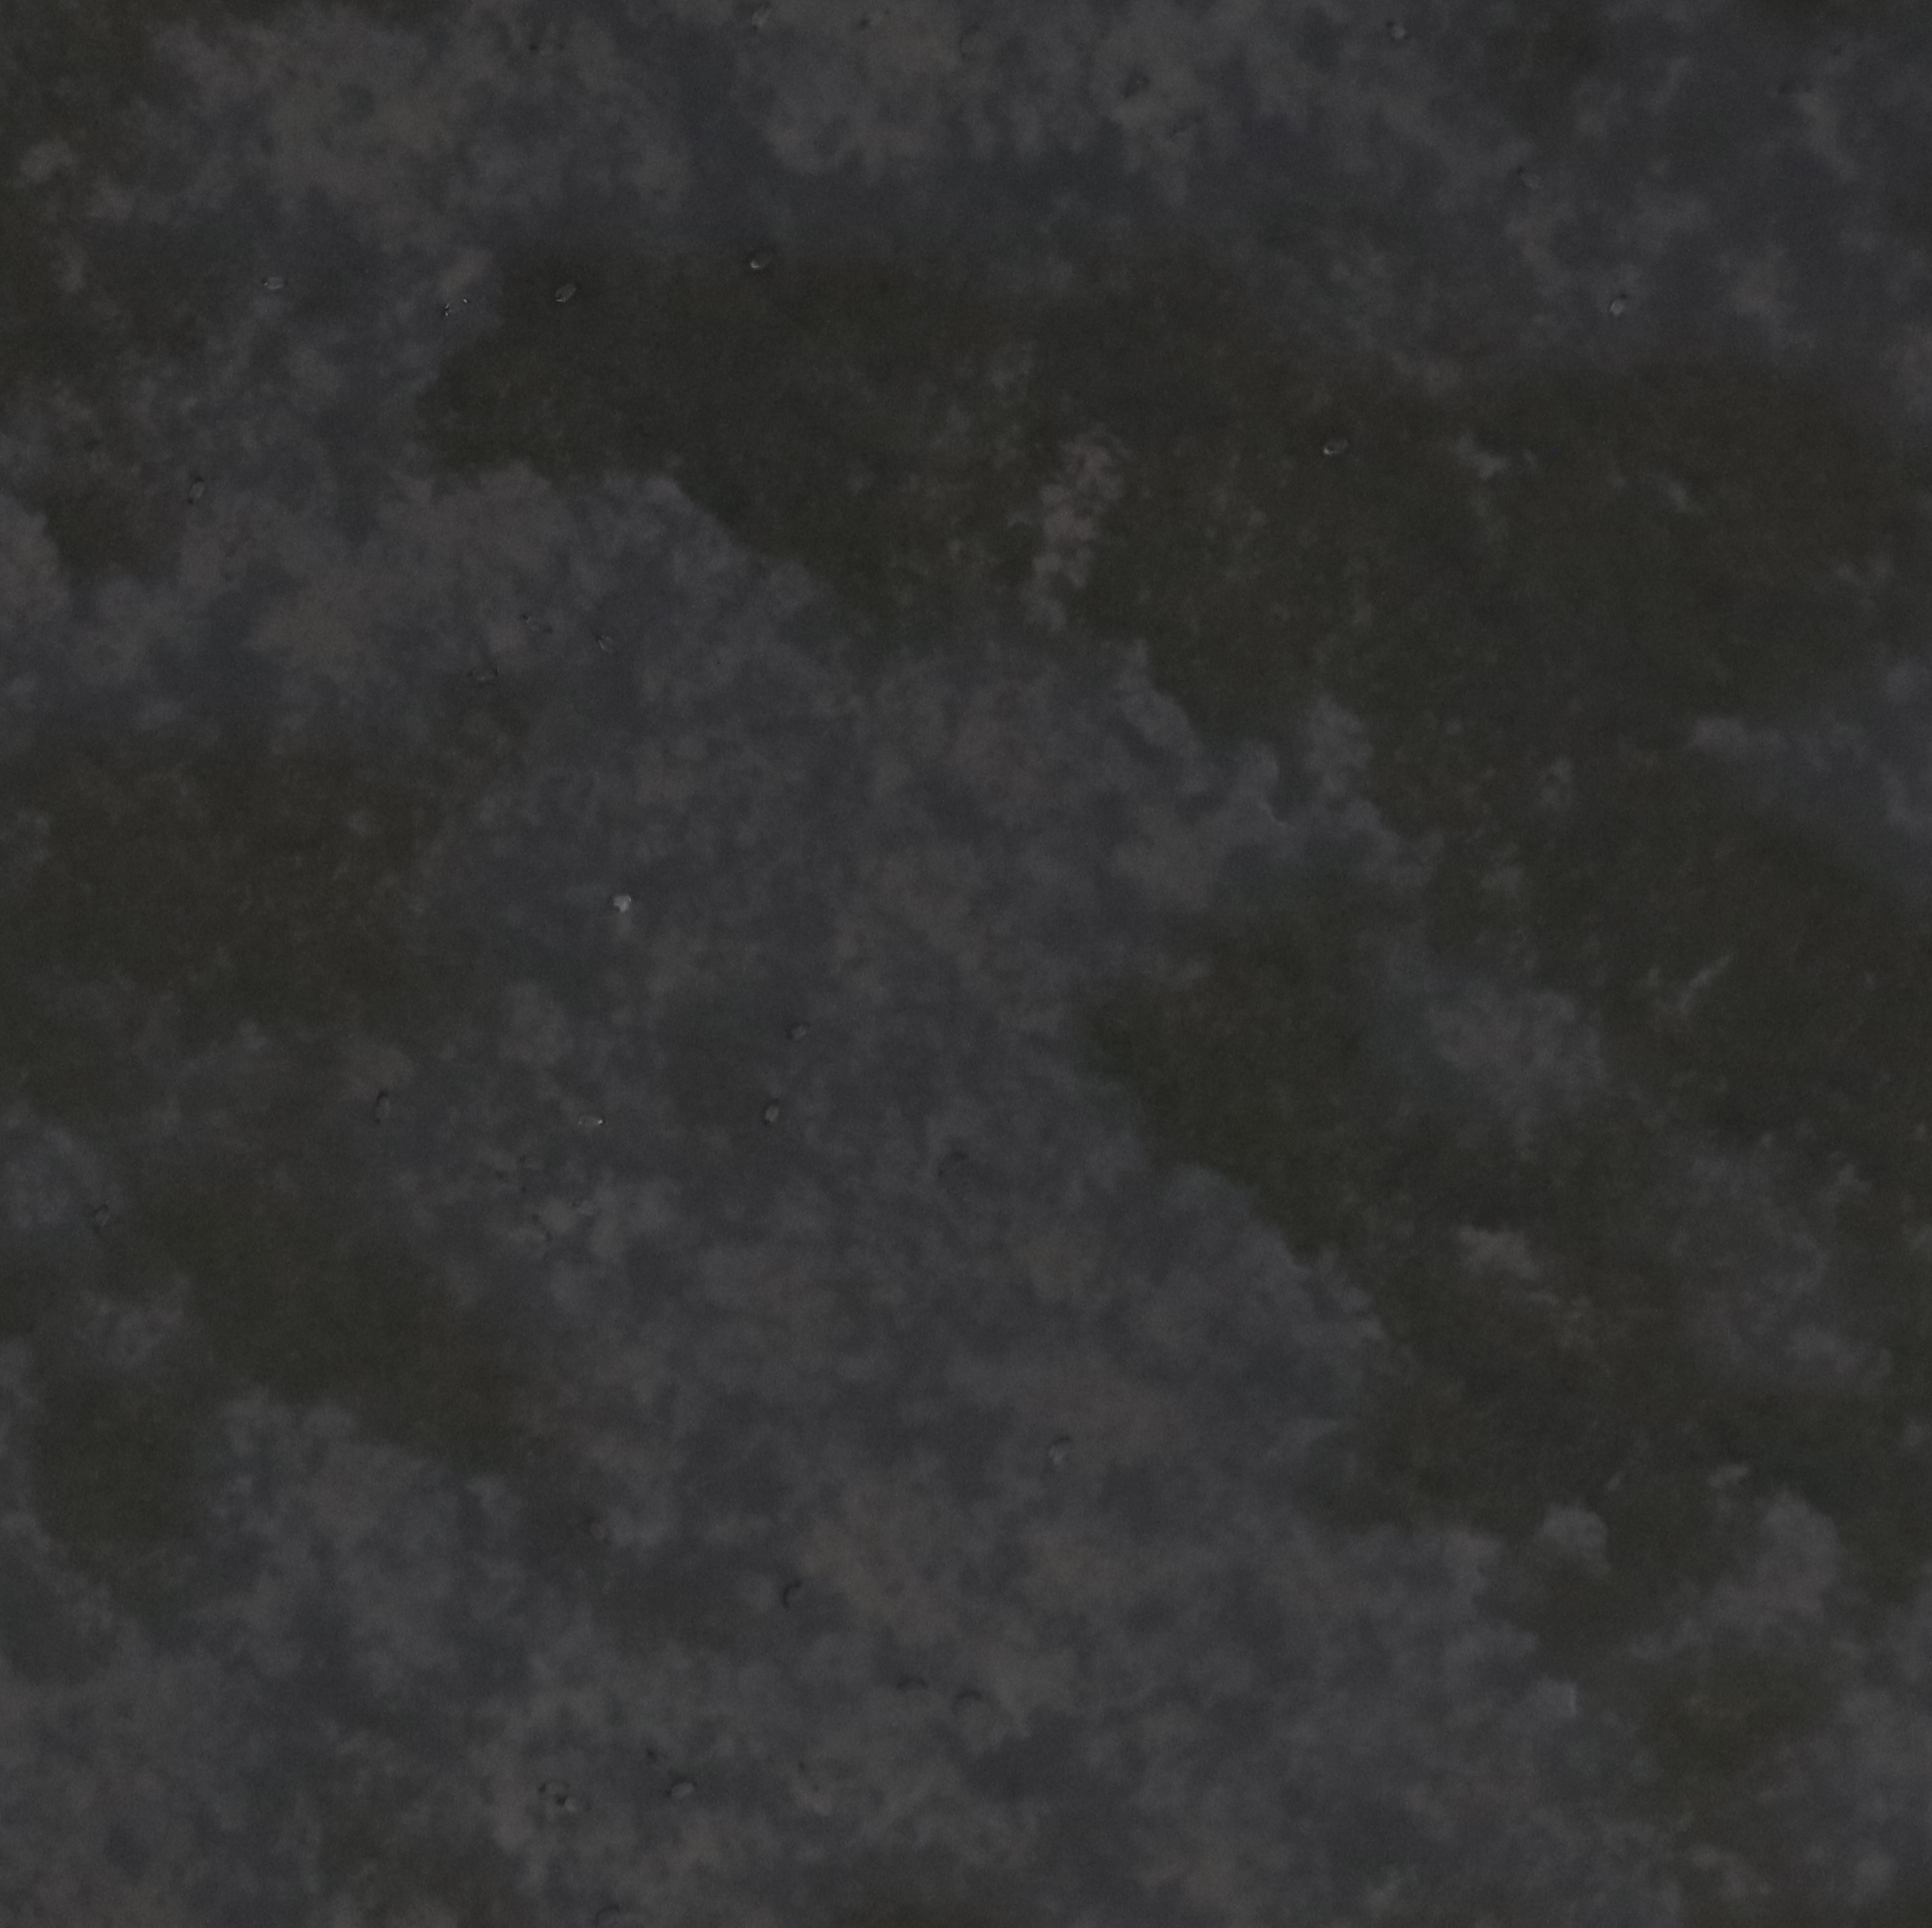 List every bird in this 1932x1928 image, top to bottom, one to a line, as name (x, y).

Canada goose (764, 15)
Canada goose (871, 17)
Canada goose (1406, 27)
Canada goose (976, 44)
Canada goose (551, 47)
Canada goose (1145, 82)
Canada goose (1185, 119)
Canada goose (1532, 169)
Canada goose (768, 259)
Canada goose (279, 278)
Canada goose (563, 290)
Canada goose (1620, 300)
Canada goose (459, 308)
Canada goose (1341, 447)
Canada goose (199, 487)
Canada goose (538, 631)
Canada goose (614, 645)
Canada goose (479, 669)
Canada goose (629, 888)
Canada goose (793, 1026)
Canada goose (769, 1102)
Canada goose (384, 1103)
Canada goose (594, 1123)
Canada goose (543, 1156)
Canada goose (958, 1159)
Canada goose (498, 1173)
Canada goose (525, 1187)
Canada goose (108, 1212)
Canada goose (1062, 1443)
Canada goose (800, 1584)
Canada goose (918, 1692)
Canada goose (971, 1704)
Canada goose (805, 1774)
Canada goose (686, 1783)
Canada goose (559, 1789)
Canada goose (587, 1801)
Canada goose (610, 1913)